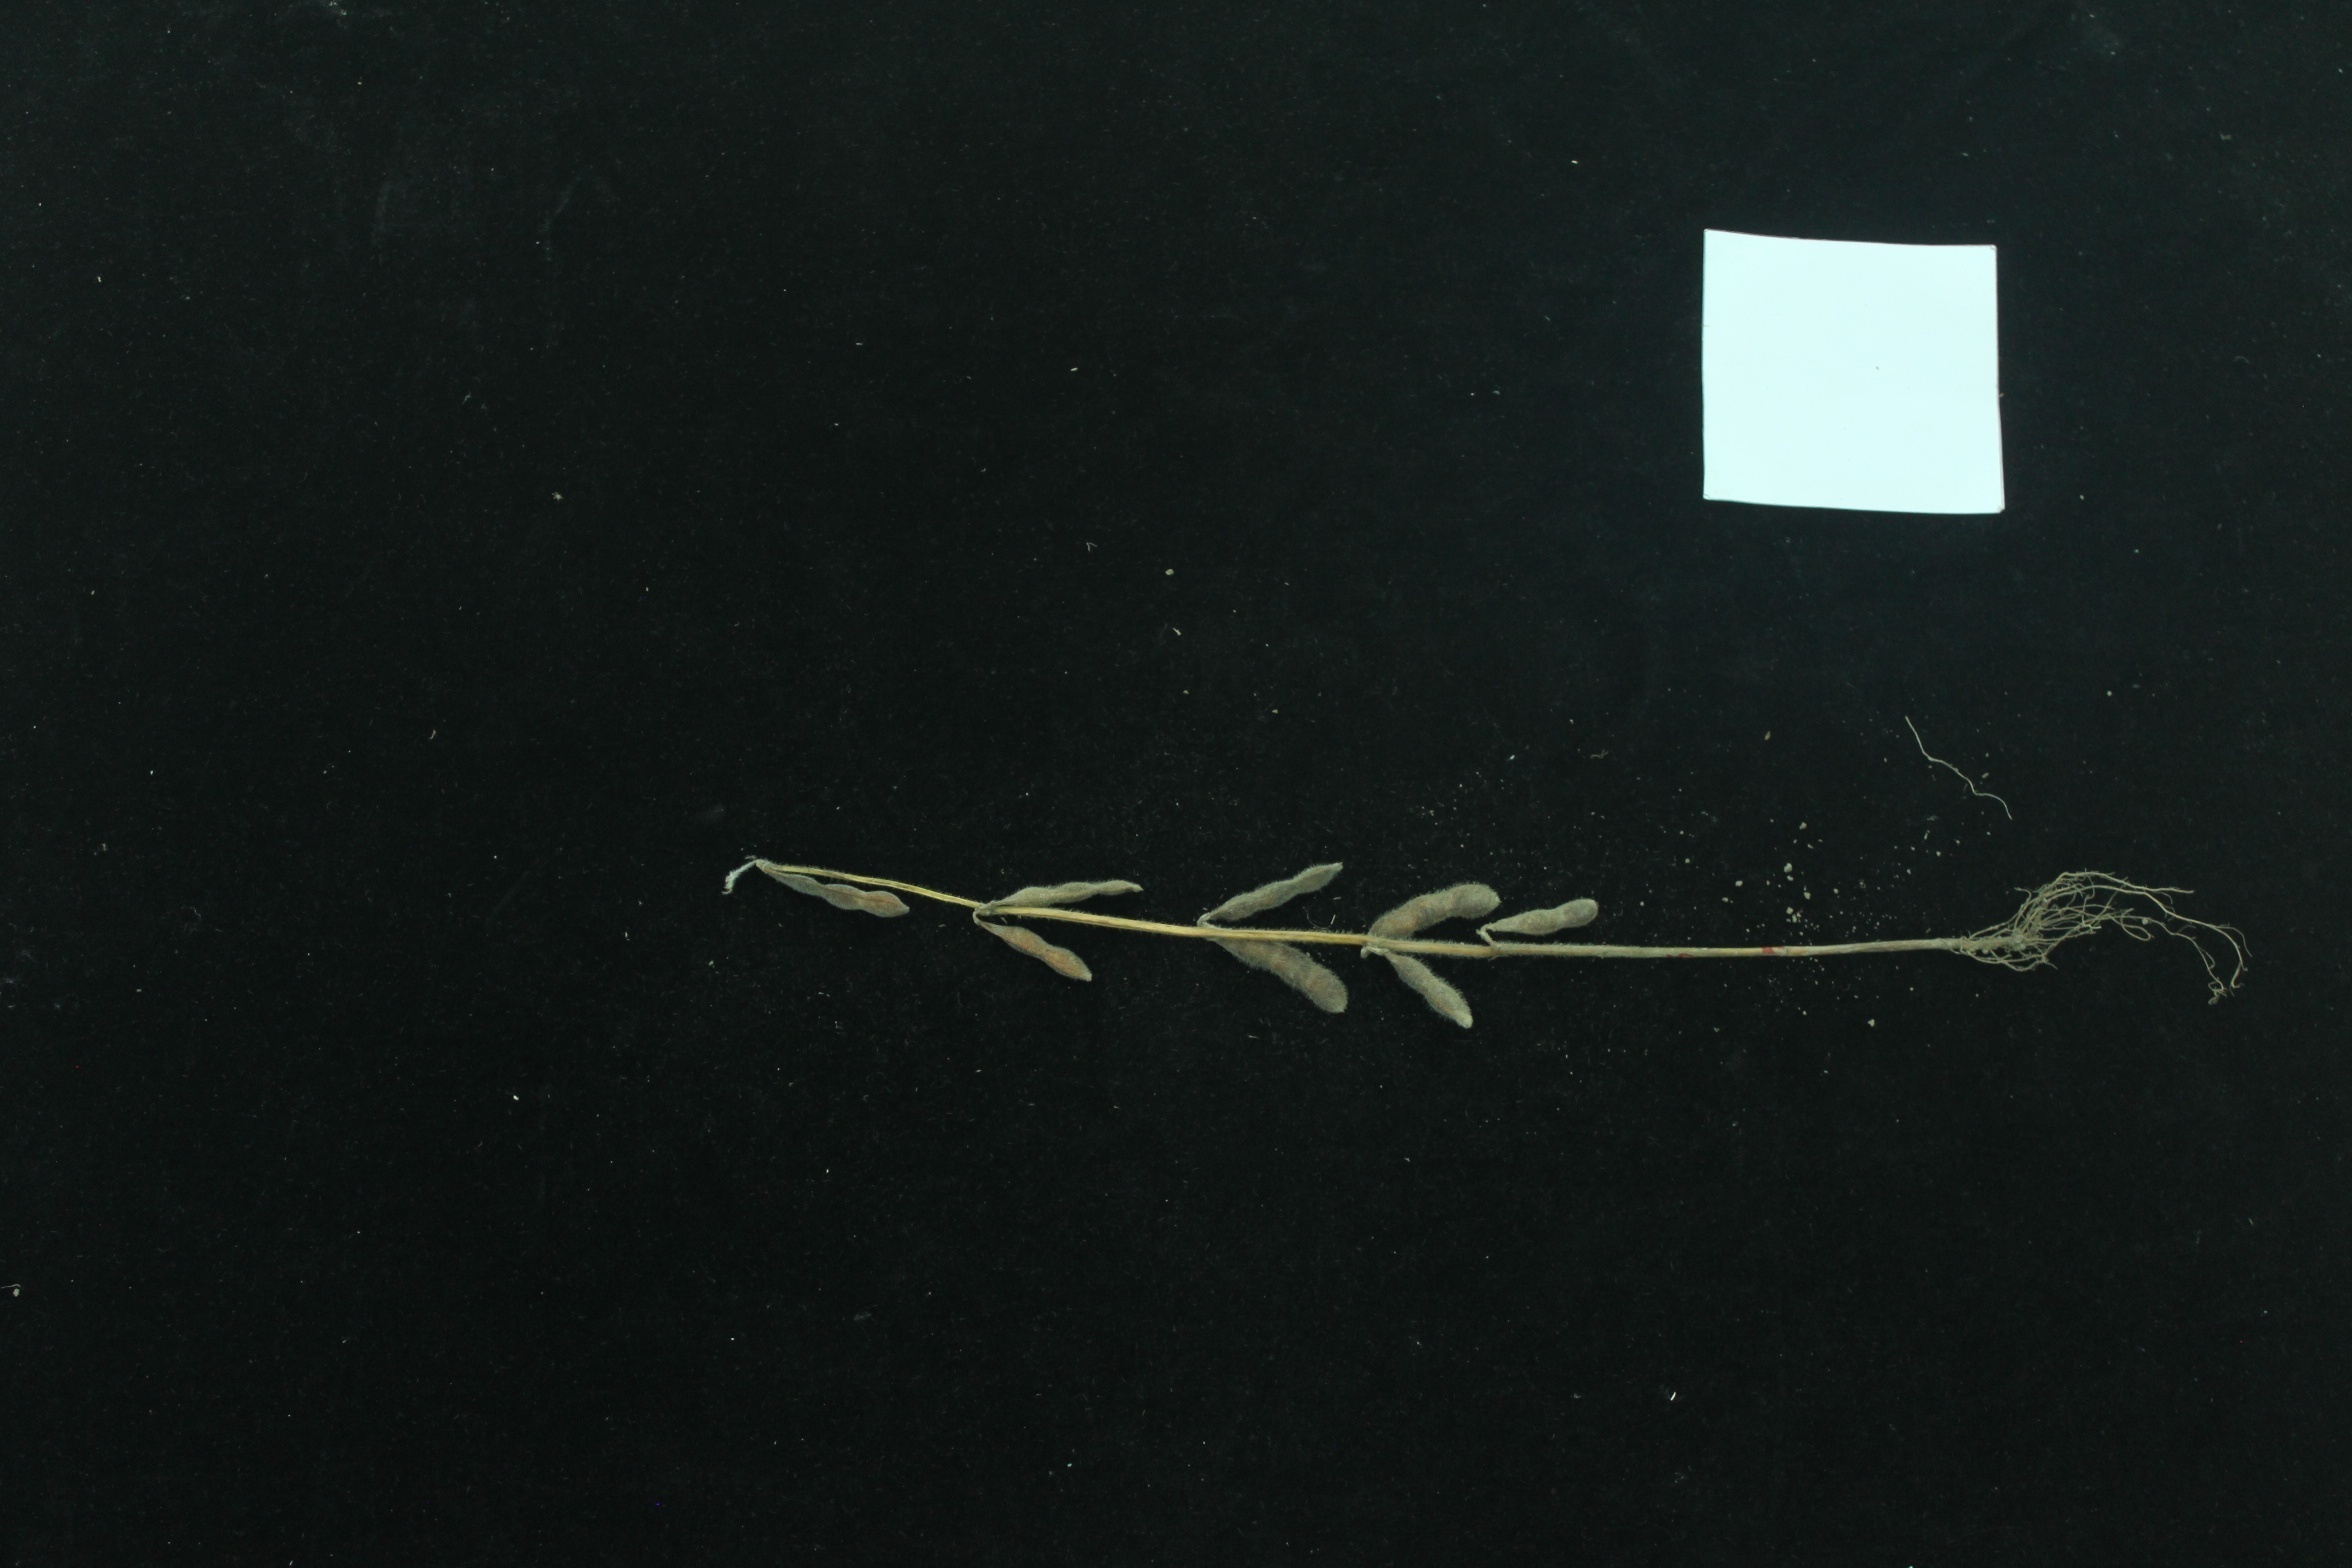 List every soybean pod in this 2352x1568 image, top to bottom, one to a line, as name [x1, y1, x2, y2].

soybean pod [1200, 863, 1342, 920]
soybean pod [764, 866, 909, 916]
soybean pod [992, 881, 1141, 906]
soybean pod [1369, 884, 1501, 937]
soybean pod [1486, 899, 1598, 934]
soybean pod [980, 921, 1091, 981]
soybean pod [1213, 938, 1347, 1011]
soybean pod [1368, 948, 1471, 1028]